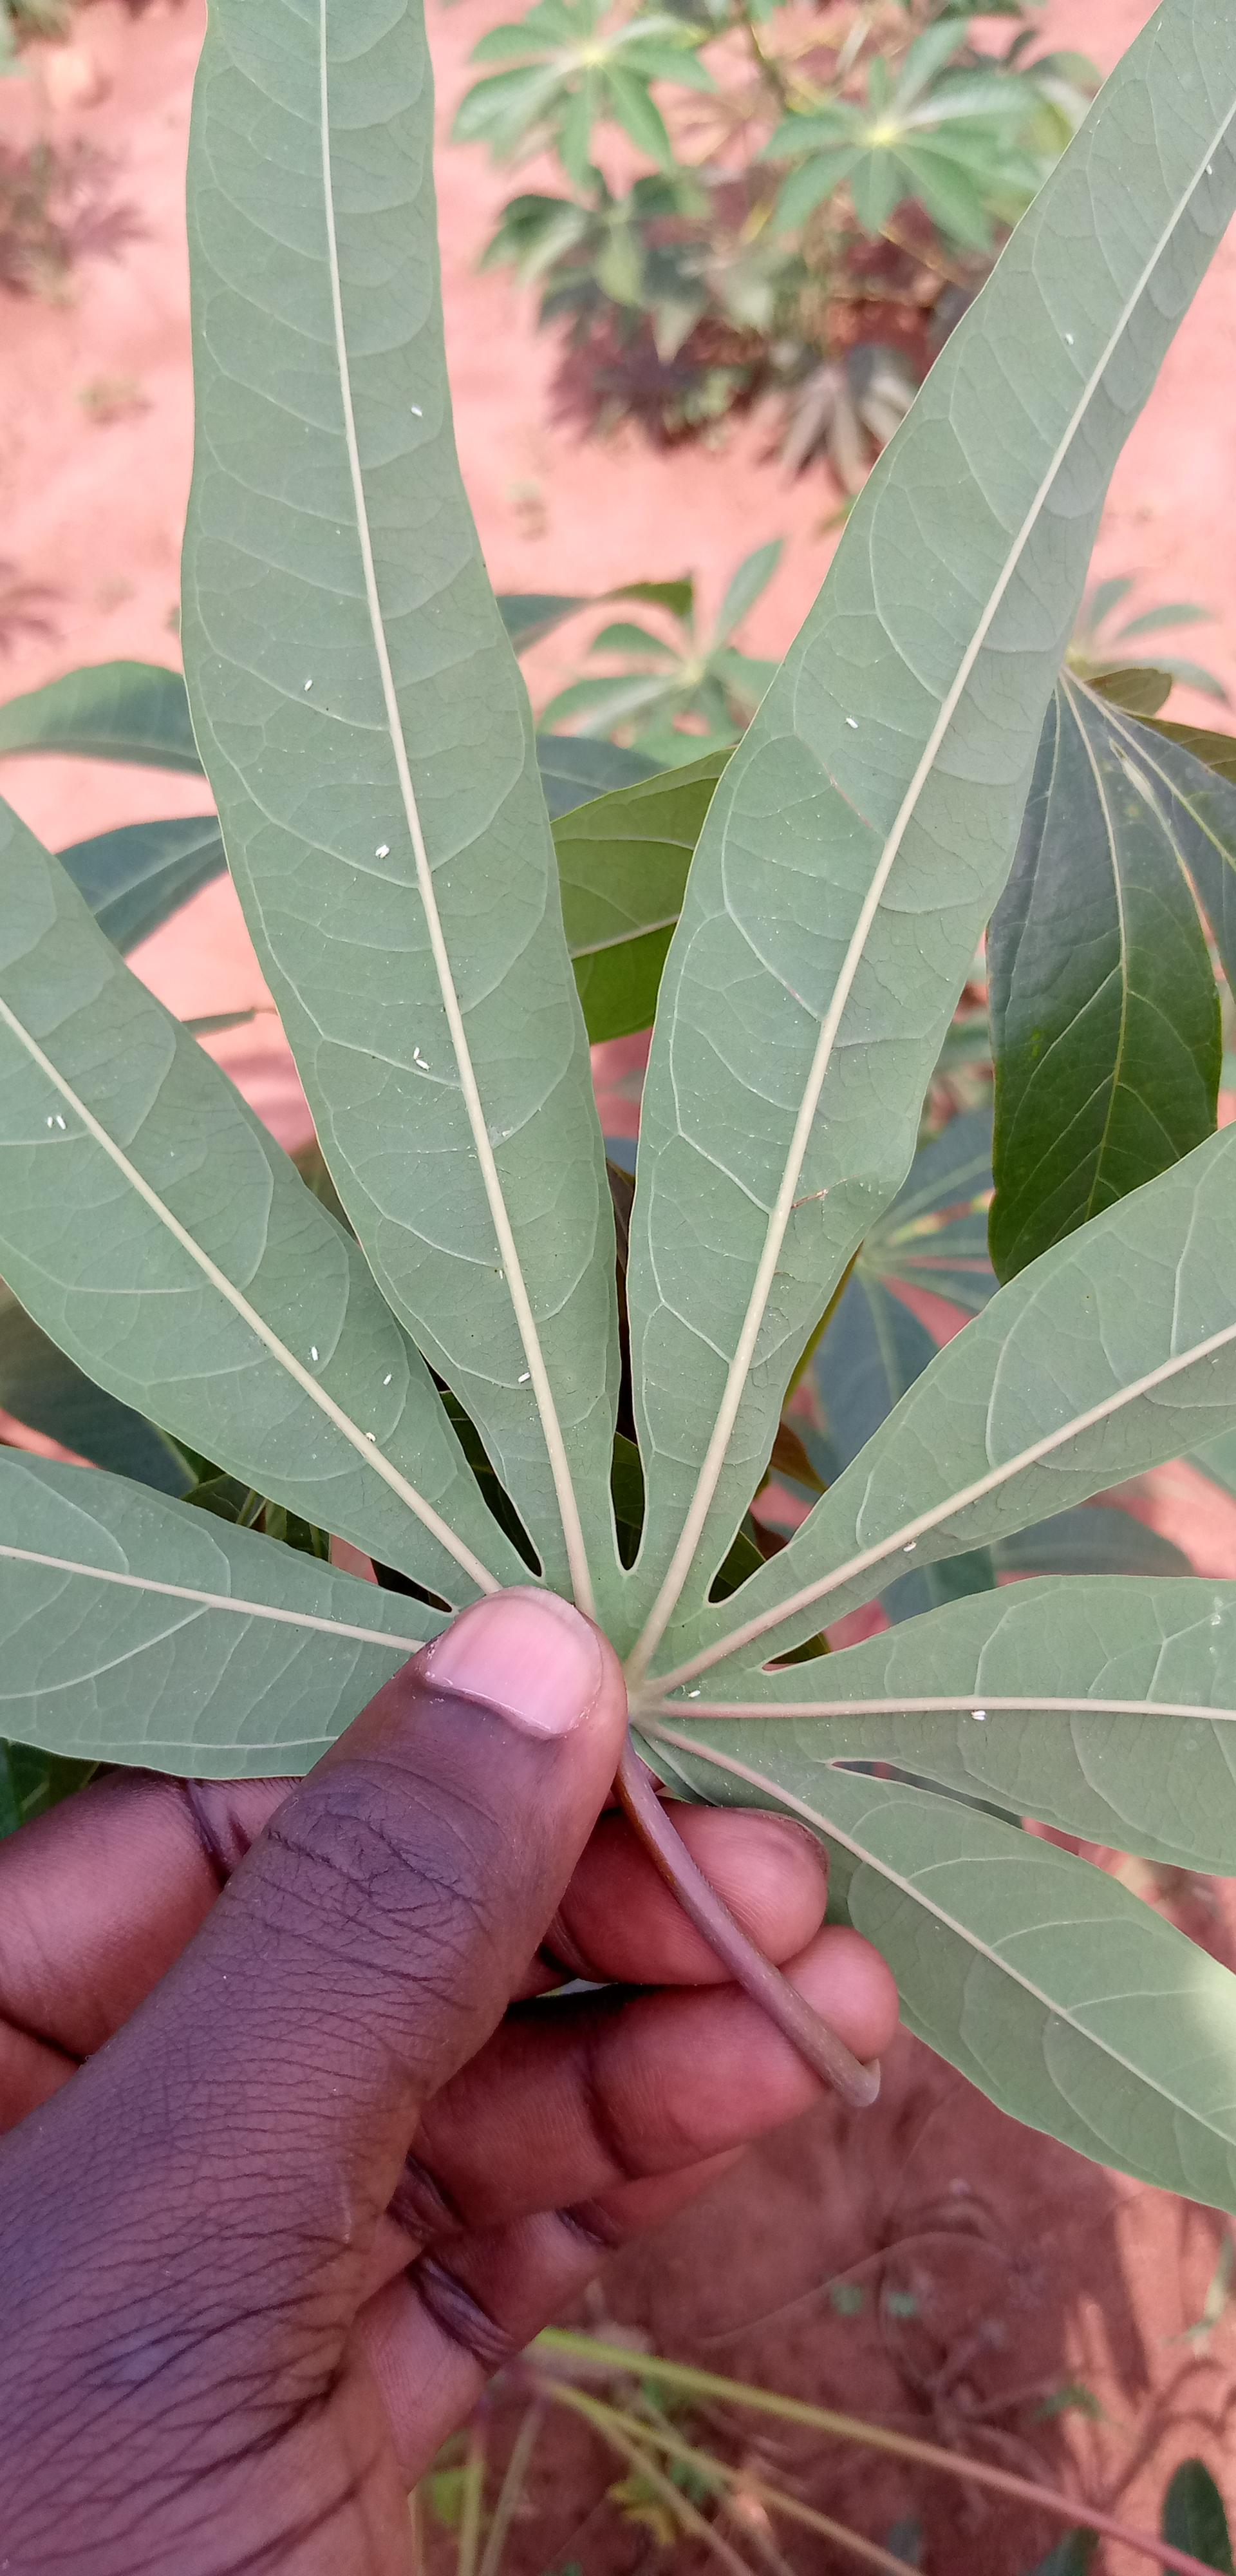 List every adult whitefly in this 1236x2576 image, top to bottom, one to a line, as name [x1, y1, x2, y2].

whitefly [1201, 162, 1217, 177]
whitefly [1062, 330, 1077, 348]
whitefly [408, 404, 427, 420]
whitefly [302, 677, 317, 695]
whitefly [841, 714, 862, 734]
whitefly [374, 842, 388, 859]
whitefly [379, 846, 391, 861]
whitefly [411, 1045, 421, 1060]
whitefly [415, 1056, 432, 1073]
whitefly [54, 1113, 69, 1135]
whitefly [45, 1114, 53, 1132]
whitefly [307, 1342, 325, 1364]
whitefly [514, 1369, 532, 1385]
whitefly [380, 1371, 396, 1388]
whitefly [363, 1429, 379, 1446]
whitefly [901, 1539, 918, 1555]
whitefly [684, 1687, 703, 1700]
whitefly [969, 1707, 989, 1717]
whitefly [969, 1714, 986, 1723]